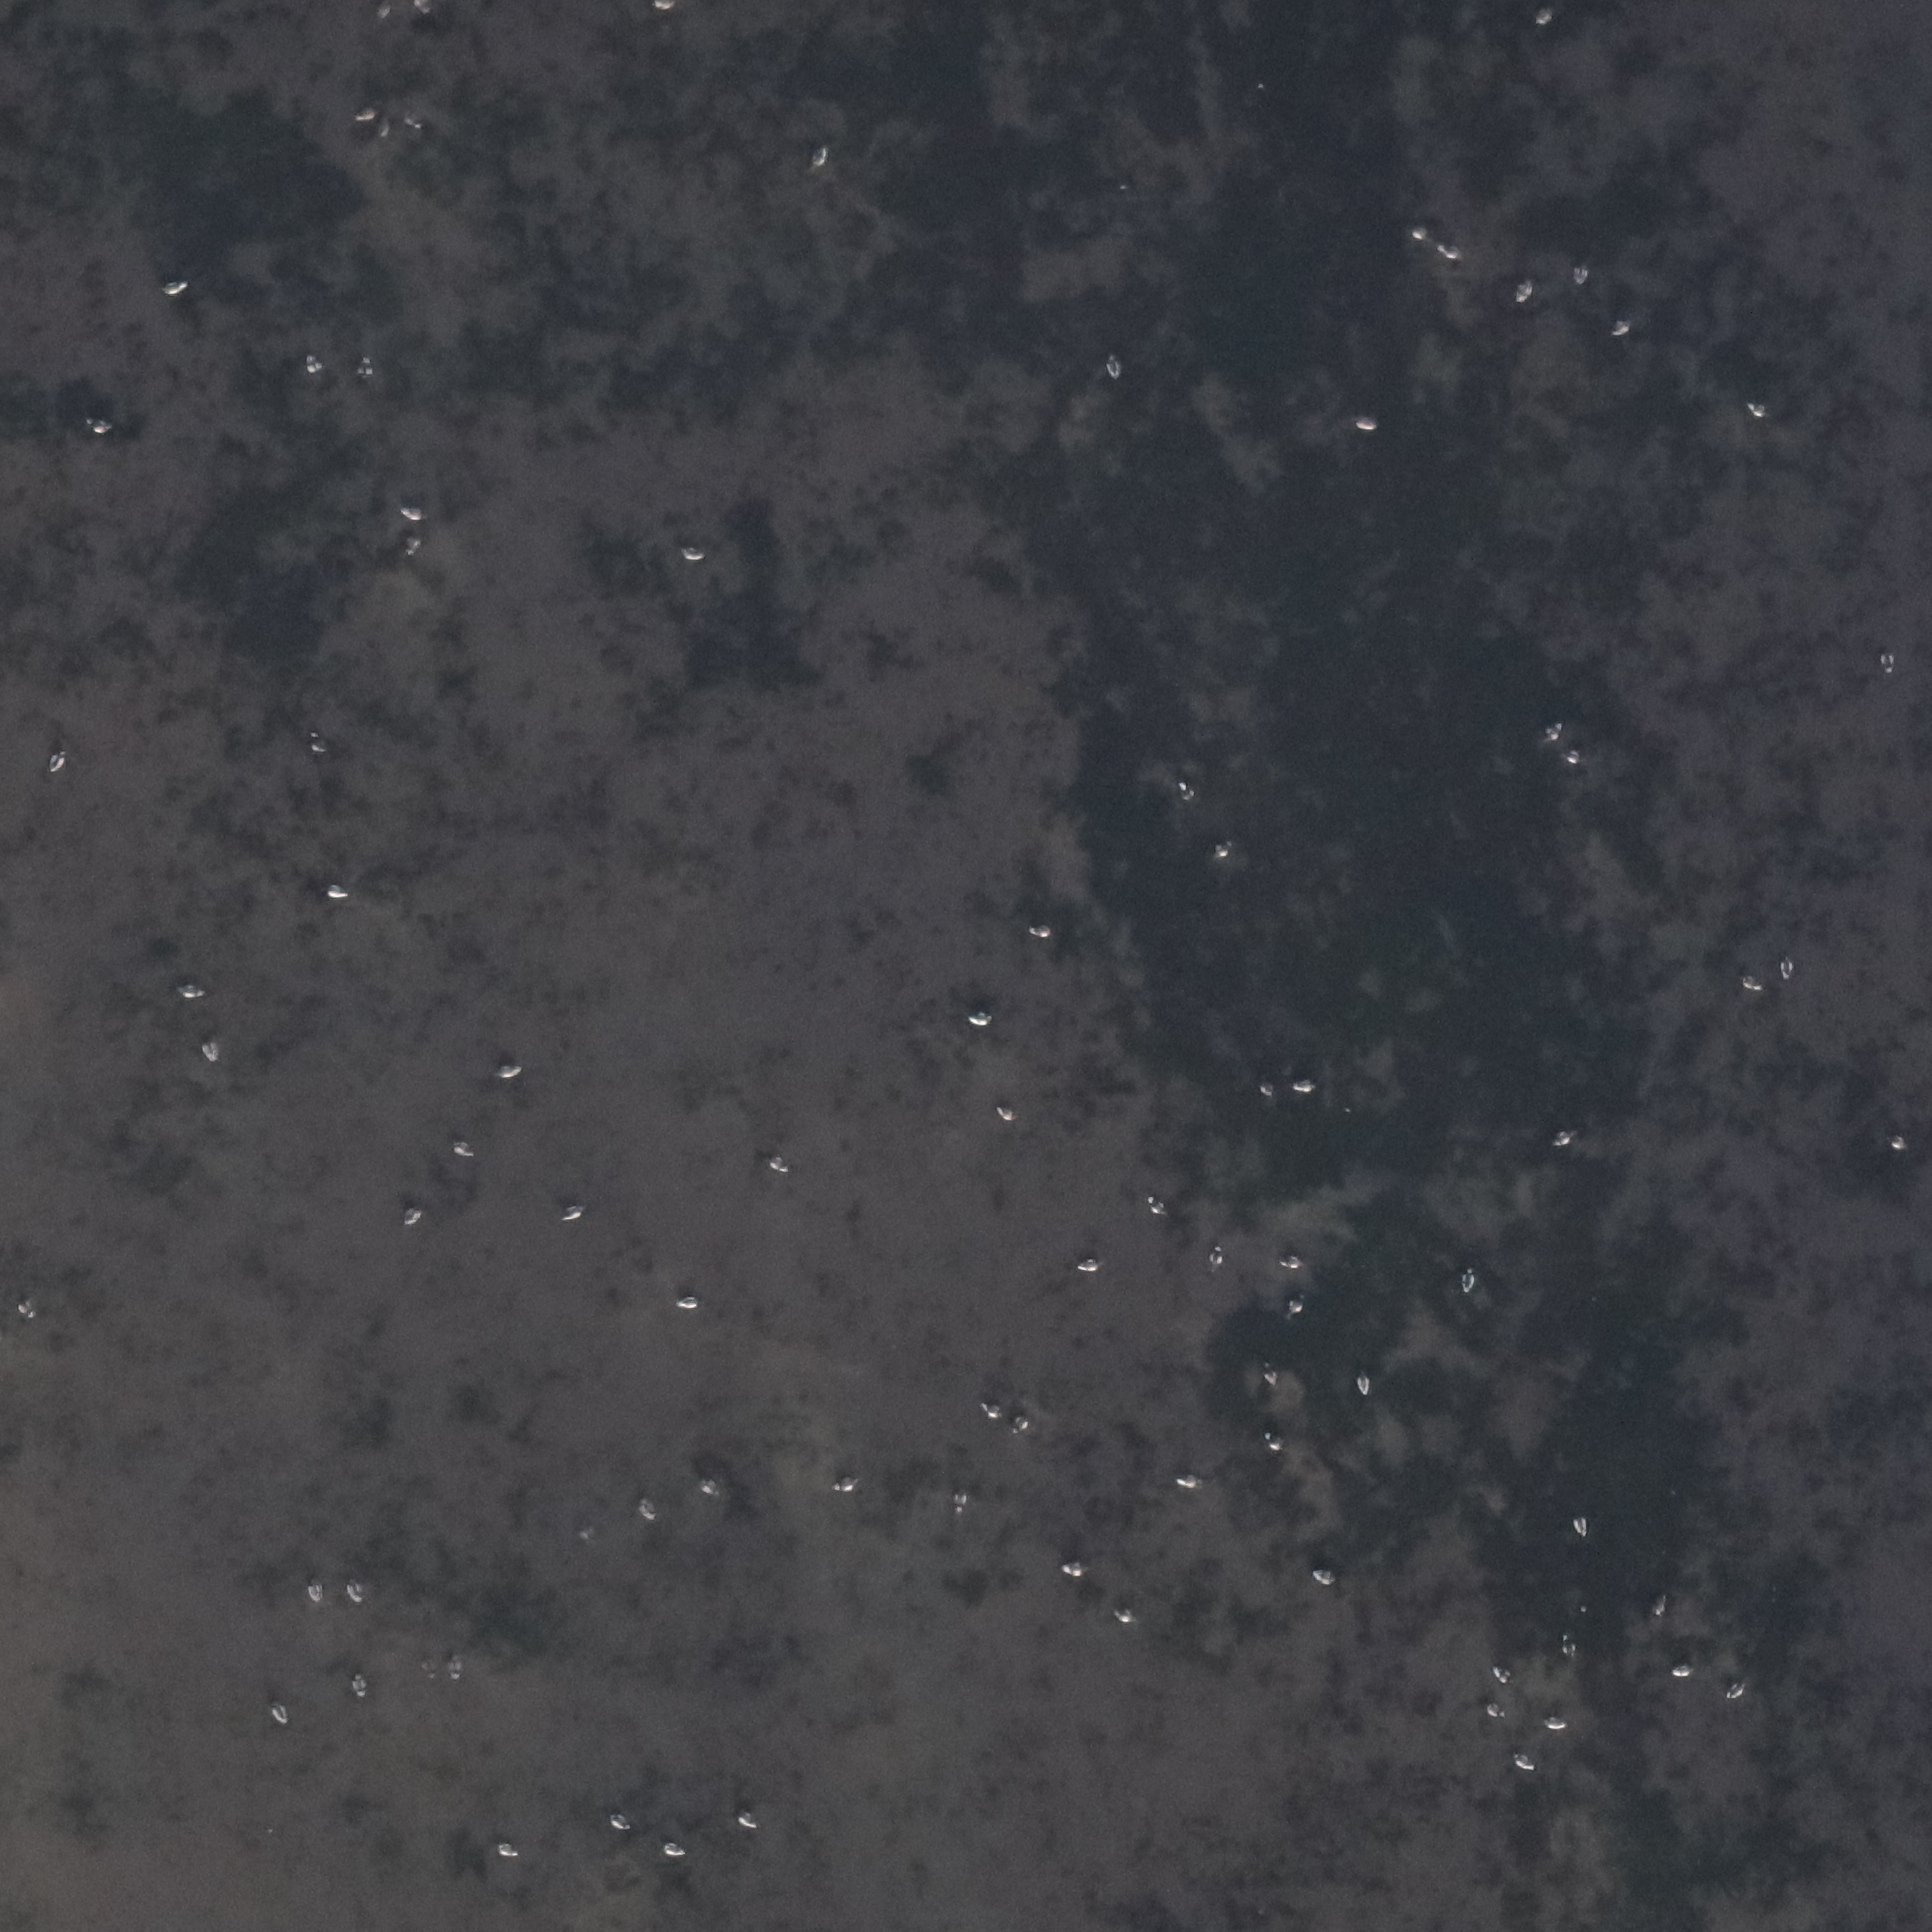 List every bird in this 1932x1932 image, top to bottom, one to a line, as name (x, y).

brant (420, 3)
brant (383, 11)
brant (1544, 11)
brant (367, 114)
brant (411, 117)
brant (384, 127)
brant (819, 157)
brant (1417, 232)
brant (1457, 257)
brant (1580, 283)
brant (172, 286)
brant (1524, 298)
brant (1615, 330)
brant (312, 362)
brant (1113, 366)
brant (364, 367)
brant (1759, 410)
brant (101, 426)
brant (1368, 434)
brant (413, 513)
brant (411, 547)
brant (684, 557)
brant (1891, 662)
brant (1551, 732)
brant (319, 742)
brant (1574, 757)
brant (56, 762)
brant (1186, 791)
brant (1222, 851)
brant (337, 891)
brant (1041, 931)
brant (1787, 968)
brant (1751, 982)
brant (191, 991)
brant (980, 1018)
brant (210, 1051)
brant (507, 1070)
brant (1302, 1085)
brant (1269, 1089)
brant (1007, 1109)
brant (1564, 1137)
brant (1897, 1139)
brant (463, 1146)
brant (778, 1164)
brant (1157, 1207)
brant (572, 1213)
brant (412, 1215)
brant (1217, 1257)
brant (1293, 1262)
brant (1090, 1265)
brant (1468, 1279)
brant (689, 1303)
brant (1295, 1306)
brant (26, 1309)
brant (1269, 1375)
brant (1363, 1383)
brant (989, 1411)
brant (1021, 1424)
brant (1275, 1441)
brant (1189, 1481)
brant (706, 1483)
brant (847, 1483)
brant (959, 1500)
brant (650, 1507)
brant (1580, 1527)
brant (1076, 1569)
brant (1322, 1576)
brant (313, 1589)
brant (354, 1593)
brant (1660, 1604)
brant (1125, 1616)
brant (1569, 1647)
brant (454, 1665)
brant (427, 1669)
brant (1682, 1670)
brant (1503, 1676)
brant (359, 1685)
brant (1735, 1690)
brant (1494, 1710)
brant (279, 1712)
brant (1555, 1722)
brant (1524, 1761)
brant (746, 1818)
brant (620, 1820)
brant (506, 1849)
brant (674, 1849)